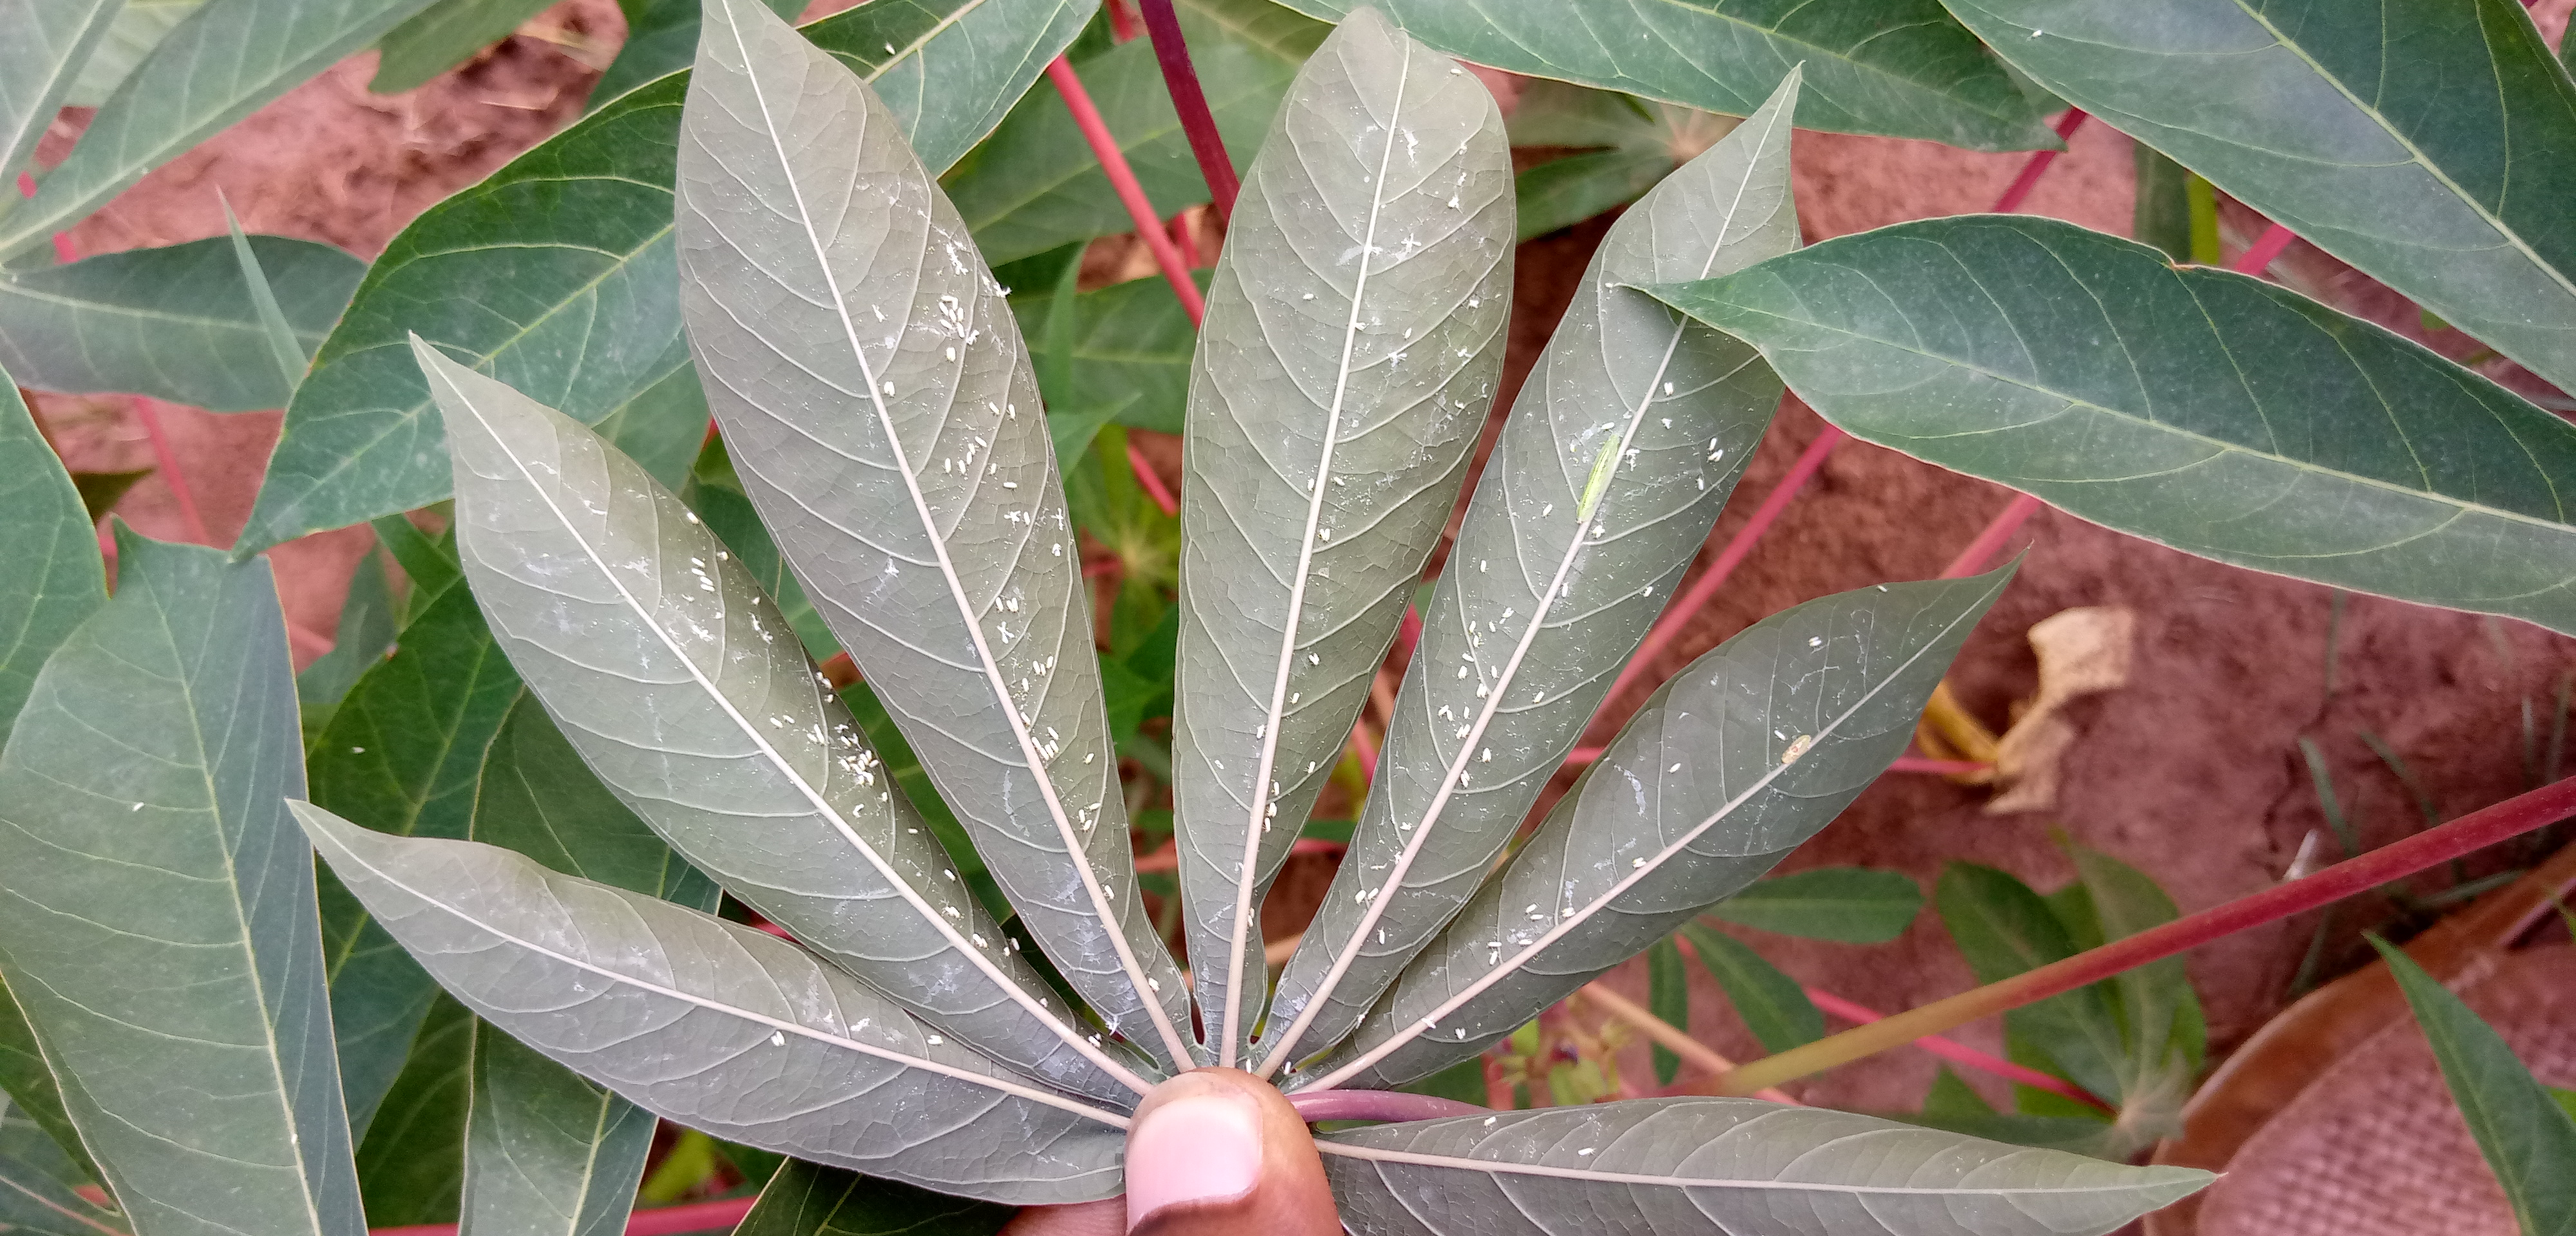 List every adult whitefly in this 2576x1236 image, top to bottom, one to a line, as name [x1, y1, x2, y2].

whitefly [2029, 27, 2045, 41]
whitefly [883, 42, 896, 56]
whitefly [1448, 66, 1463, 77]
whitefly [1447, 193, 1460, 209]
whitefly [1399, 231, 1423, 248]
whitefly [1603, 281, 1614, 290]
whitefly [1301, 292, 1315, 301]
whitefly [940, 294, 952, 303]
whitefly [952, 295, 959, 310]
whitefly [1466, 297, 1480, 310]
whitefly [938, 301, 949, 316]
whitefly [871, 301, 888, 323]
whitefly [957, 306, 965, 321]
whitefly [949, 308, 958, 322]
whitefly [939, 318, 952, 329]
whitefly [1354, 321, 1367, 332]
whitefly [956, 321, 966, 339]
whitefly [1403, 326, 1412, 341]
whitefly [946, 345, 951, 361]
whitefly [951, 345, 958, 364]
whitefly [1387, 349, 1398, 362]
whitefly [884, 380, 889, 394]
whitefly [889, 380, 897, 397]
whitefly [1662, 380, 1675, 397]
whitefly [987, 400, 1001, 416]
whitefly [1007, 402, 1018, 420]
whitefly [1660, 416, 1674, 430]
whitefly [1600, 418, 1615, 433]
whitefly [974, 434, 989, 448]
whitefly [1707, 436, 1718, 450]
whitefly [967, 440, 978, 455]
whitefly [1567, 441, 1578, 454]
whitefly [1625, 447, 1642, 460]
whitefly [1716, 448, 1723, 464]
whitefly [966, 450, 974, 465]
whitefly [1707, 451, 1718, 461]
whitefly [943, 455, 952, 474]
whitefly [957, 458, 969, 475]
whitefly [989, 461, 998, 475]
whitefly [1305, 474, 1318, 493]
whitefly [1331, 474, 1346, 487]
whitefly [1695, 476, 1705, 491]
whitefly [1001, 478, 1019, 491]
whitefly [1541, 501, 1553, 518]
whitefly [1048, 503, 1067, 533]
whitefly [1003, 507, 1021, 523]
whitefly [1023, 509, 1032, 525]
whitefly [685, 510, 701, 525]
whitefly [1591, 523, 1609, 539]
whitefly [1319, 527, 1325, 541]
whitefly [1325, 527, 1332, 542]
whitefly [1052, 540, 1064, 557]
whitefly [721, 549, 732, 563]
whitefly [691, 556, 705, 568]
whitefly [1479, 558, 1490, 574]
whitefly [690, 566, 706, 575]
whitefly [699, 576, 715, 586]
whitefly [1560, 581, 1571, 599]
whitefly [699, 583, 717, 592]
whitefly [1876, 583, 1888, 593]
whitefly [1642, 585, 1654, 599]
whitefly [751, 595, 762, 606]
whitefly [993, 595, 1005, 612]
whitefly [1012, 596, 1020, 612]
whitefly [1006, 598, 1014, 612]
whitefly [1501, 606, 1515, 619]
whitefly [1468, 618, 1477, 634]
whitefly [1488, 619, 1498, 633]
whitefly [994, 620, 1018, 646]
whitefly [690, 622, 715, 641]
whitefly [1472, 633, 1482, 650]
whitefly [1807, 635, 1820, 644]
whitefly [1810, 639, 1822, 648]
whitefly [1461, 650, 1475, 664]
whitefly [1307, 651, 1322, 667]
whitefly [1046, 654, 1057, 670]
whitefly [1032, 659, 1041, 675]
whitefly [1039, 662, 1047, 677]
whitefly [1490, 662, 1500, 680]
whitefly [1457, 664, 1468, 680]
whitefly [815, 669, 824, 680]
whitefly [822, 676, 834, 689]
whitefly [1020, 677, 1030, 693]
whitefly [1476, 682, 1484, 698]
whitefly [1481, 685, 1487, 698]
whitefly [1533, 689, 1546, 704]
whitefly [1289, 689, 1300, 704]
whitefly [826, 691, 835, 704]
whitefly [1438, 704, 1450, 716]
whitefly [1462, 704, 1472, 720]
whitefly [1446, 709, 1455, 723]
whitefly [1019, 710, 1032, 726]
whitefly [783, 713, 795, 724]
whitefly [769, 715, 784, 729]
whitefly [1463, 722, 1471, 738]
whitefly [813, 722, 822, 732]
whitefly [1255, 722, 1265, 740]
whitefly [1455, 724, 1463, 739]
whitefly [1046, 725, 1060, 740]
whitefly [1772, 728, 1787, 742]
whitefly [806, 731, 818, 742]
whitefly [817, 731, 826, 745]
whitefly [840, 735, 851, 747]
whitefly [1032, 735, 1042, 748]
whitefly [1050, 740, 1061, 754]
whitefly [1045, 743, 1057, 759]
whitefly [1480, 743, 1495, 765]
whitefly [350, 745, 366, 754]
whitefly [1039, 747, 1049, 760]
whitefly [865, 748, 875, 760]
whitefly [859, 751, 871, 765]
whitefly [1084, 751, 1095, 765]
whitefly [1305, 756, 1316, 774]
whitefly [839, 758, 851, 772]
whitefly [858, 758, 867, 769]
whitefly [869, 758, 880, 767]
whitefly [1667, 758, 1683, 775]
whitefly [851, 763, 864, 774]
whitefly [1463, 769, 1471, 781]
whitefly [864, 770, 878, 787]
whitefly [1460, 772, 1468, 788]
whitefly [855, 774, 866, 787]
whitefly [1272, 779, 1281, 796]
whitefly [877, 789, 889, 802]
whitefly [1087, 800, 1104, 812]
whitefly [131, 800, 146, 812]
whitefly [1268, 800, 1278, 818]
whitefly [851, 801, 866, 819]
whitefly [1078, 808, 1087, 824]
whitefly [1264, 816, 1273, 834]
whitefly [1083, 818, 1094, 833]
whitefly [1398, 818, 1413, 831]
whitefly [906, 826, 920, 834]
whitefly [1392, 848, 1404, 865]
whitefly [1629, 854, 1649, 869]
whitefly [942, 867, 957, 881]
whitefly [1103, 883, 1119, 901]
whitefly [1367, 886, 1380, 902]
whitefly [1355, 887, 1367, 904]
whitefly [1526, 902, 1539, 914]
whitefly [944, 905, 954, 915]
whitefly [950, 906, 961, 918]
whitefly [1561, 906, 1576, 917]
whitefly [1249, 906, 1256, 919]
whitefly [1529, 913, 1545, 921]
whitefly [1247, 914, 1255, 928]
whitefly [1376, 926, 1390, 946]
whitefly [972, 933, 982, 947]
whitefly [1010, 936, 1021, 951]
whitefly [982, 937, 988, 950]
whitefly [1518, 937, 1535, 946]
whitefly [1486, 940, 1504, 948]
whitefly [1003, 943, 1010, 958]
whitefly [1488, 950, 1500, 966]
whitefly [1147, 975, 1162, 992]
whitefly [1039, 996, 1048, 1007]
whitefly [1419, 1015, 1438, 1029]
whitefly [1454, 1026, 1463, 1040]
whitefly [1461, 1027, 1467, 1036]
whitefly [775, 1029, 786, 1046]
whitefly [1094, 1031, 1103, 1040]
whitefly [929, 1033, 943, 1040]
whitefly [770, 1034, 780, 1046]
whitefly [1088, 1035, 1102, 1048]
whitefly [927, 1039, 944, 1046]
whitefly [1245, 1056, 1254, 1074]
whitefly [1282, 1060, 1293, 1078]
whitefly [1481, 1112, 1499, 1129]
whitefly [290, 1132, 299, 1144]
whitefly [1576, 1145, 1595, 1158]